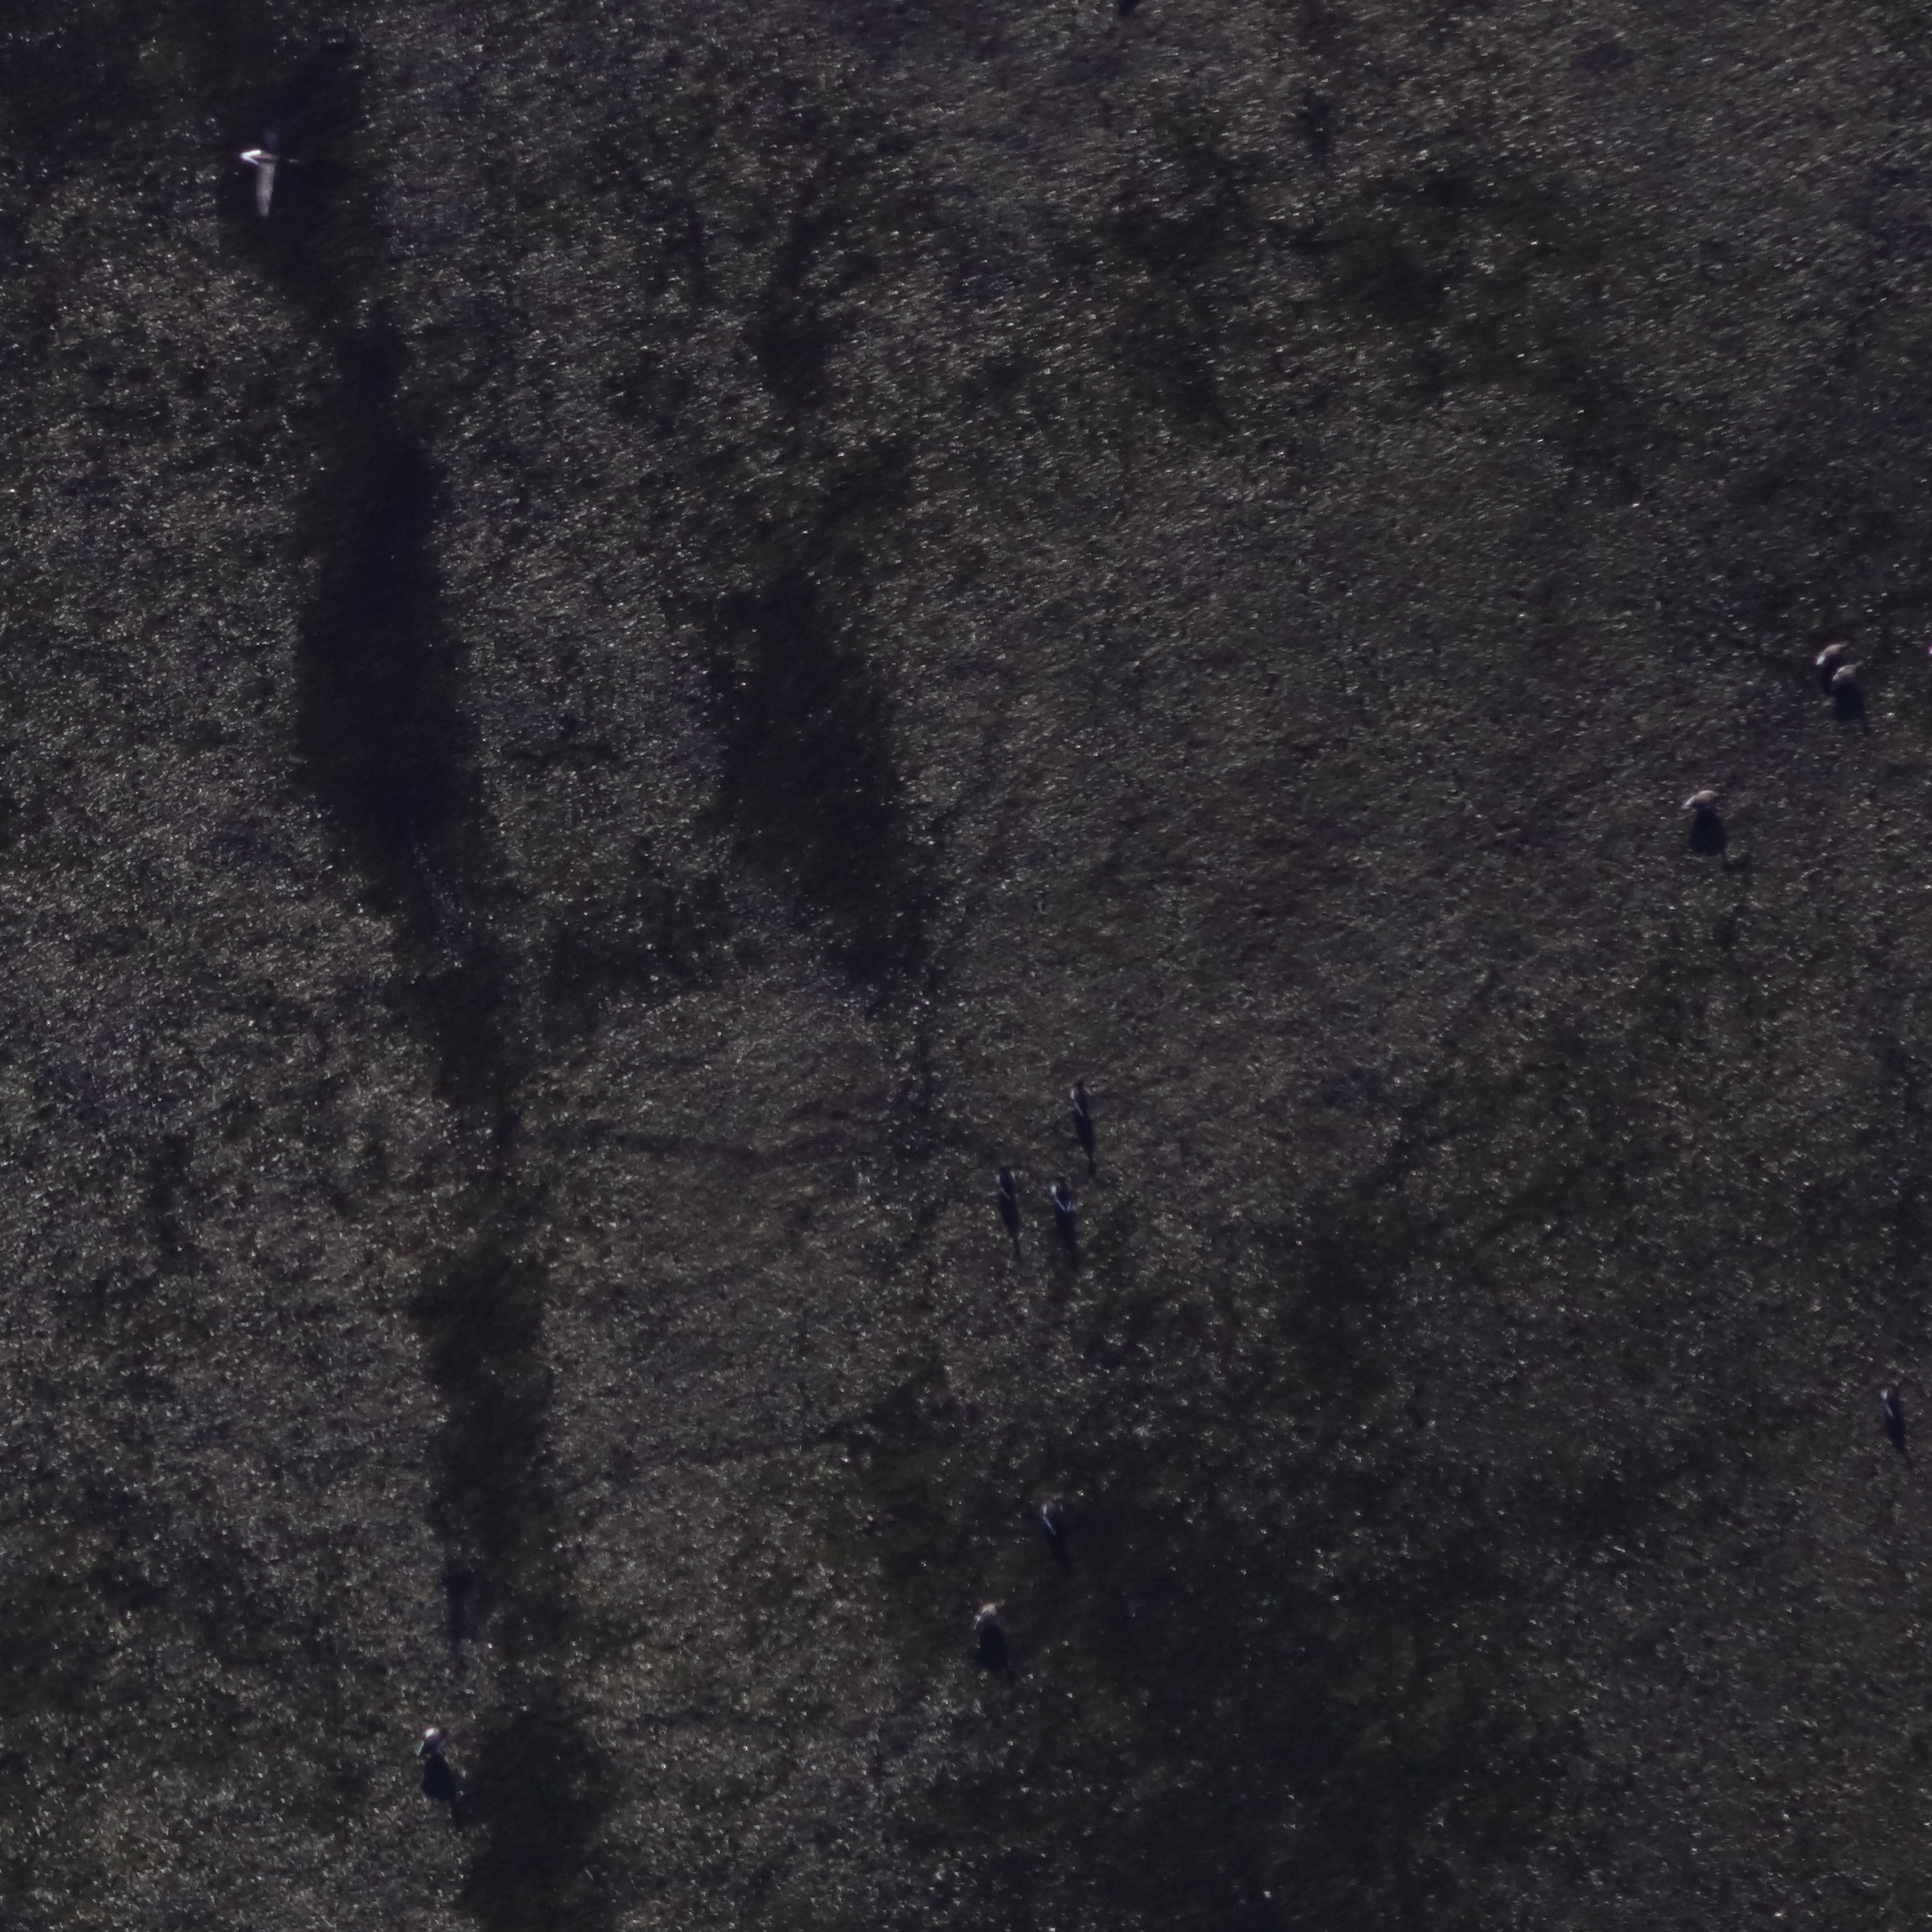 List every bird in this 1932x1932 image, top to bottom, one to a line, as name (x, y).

brant (268, 164)
brant (1829, 647)
brant (1845, 677)
brant (1702, 798)
brant (1079, 1096)
brant (1009, 1182)
brant (1065, 1195)
brant (1890, 1397)
brant (1053, 1516)
brant (985, 1613)
brant (428, 1736)